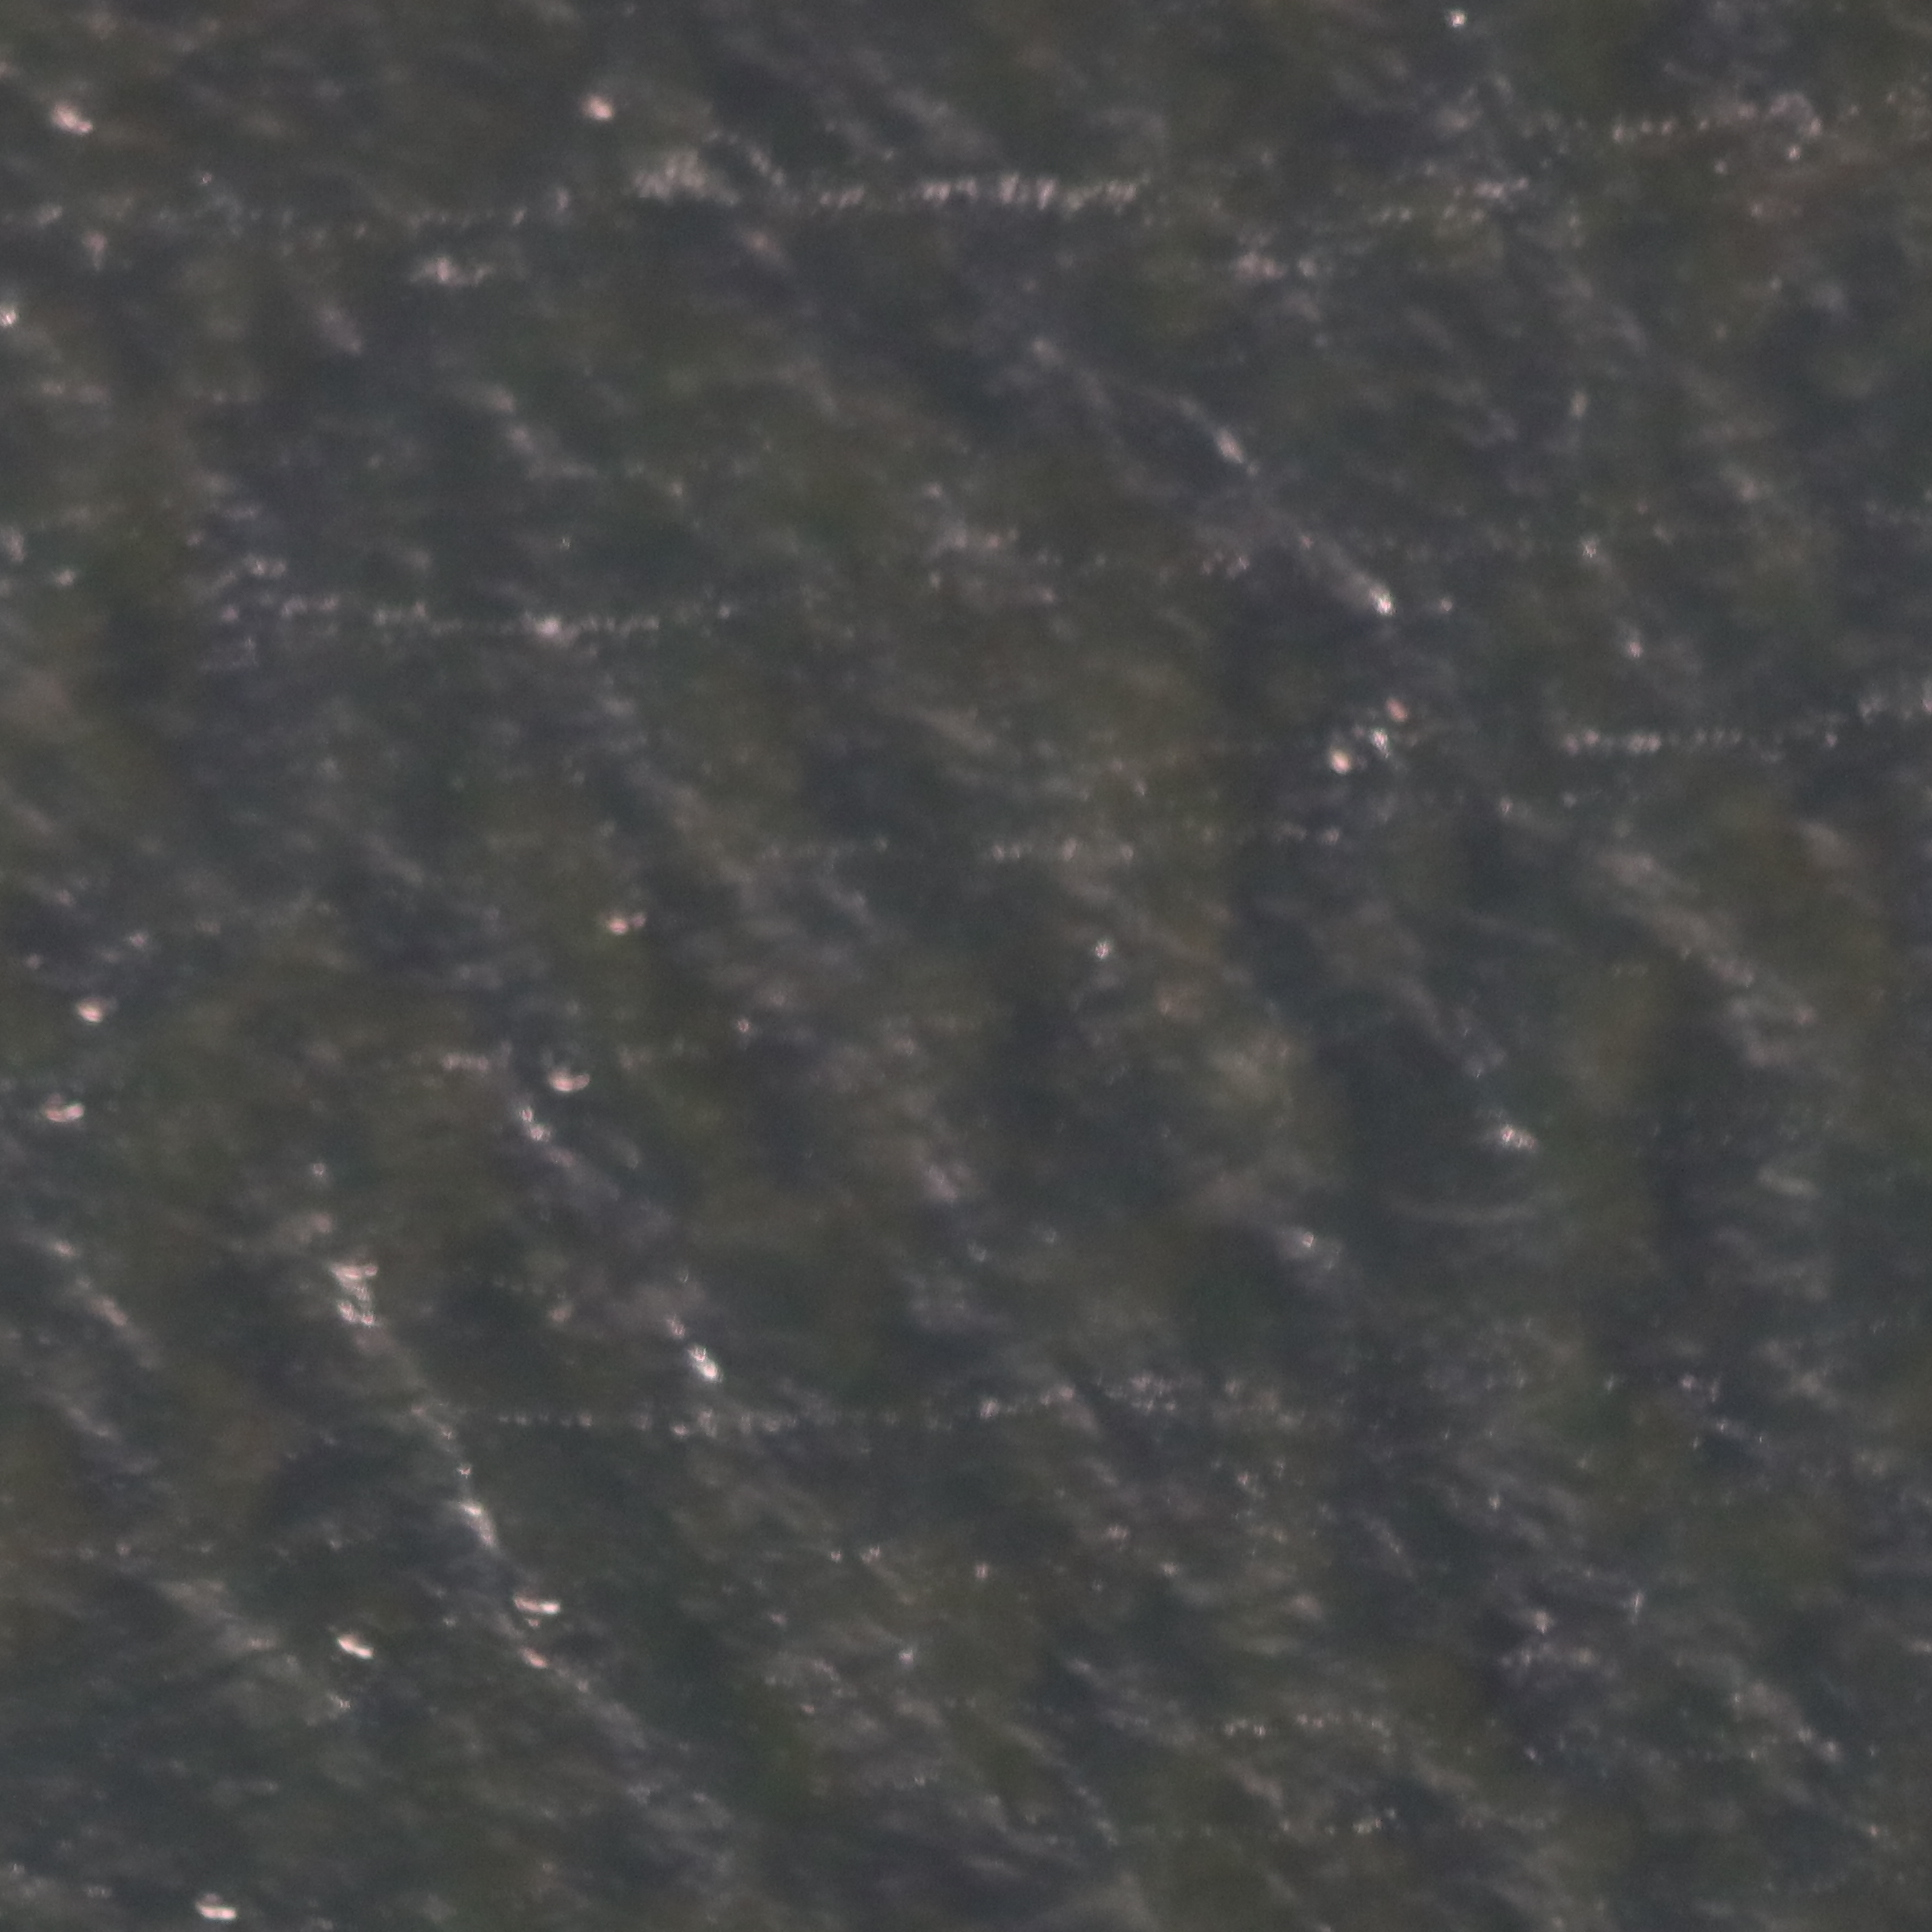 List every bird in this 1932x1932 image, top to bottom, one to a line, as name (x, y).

other bird (601, 103)
other bird (77, 116)
other bird (1398, 704)
other bird (1348, 761)
brant (625, 920)
other bird (98, 1007)
other bird (566, 1078)
other bird (59, 1109)
other bird (356, 1267)
brant (534, 1597)
brant (357, 1635)
brant (215, 1907)